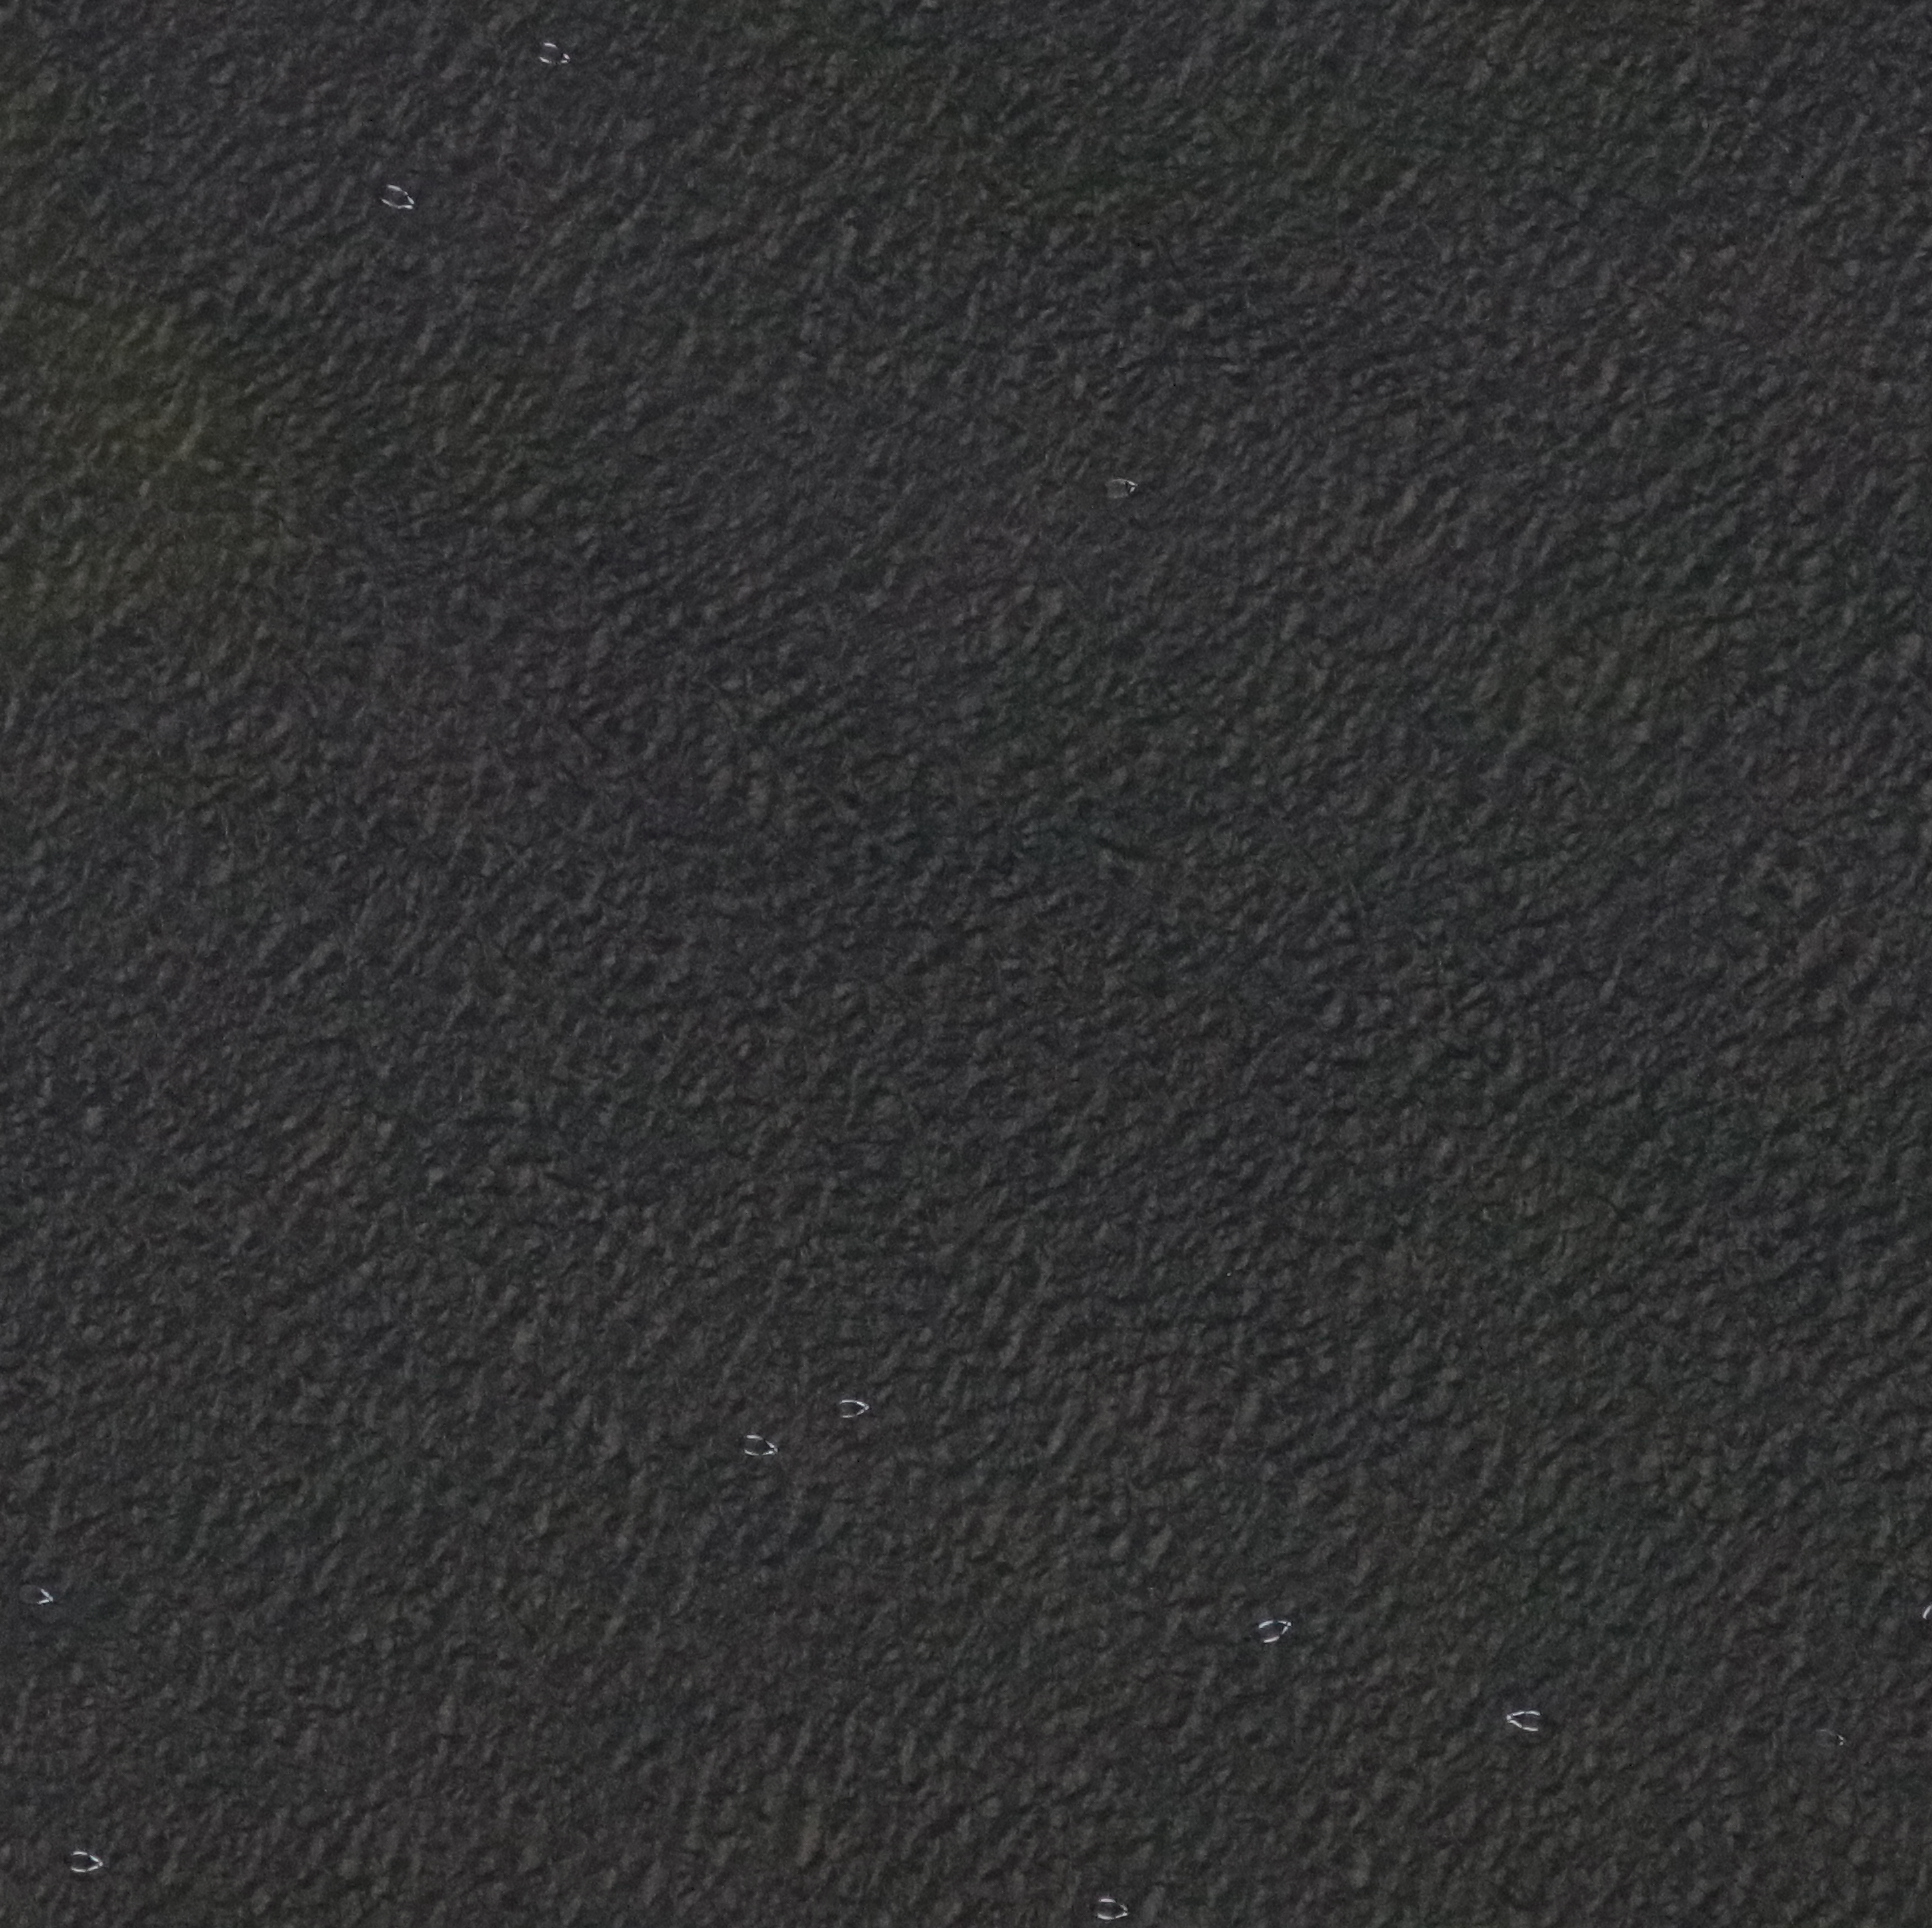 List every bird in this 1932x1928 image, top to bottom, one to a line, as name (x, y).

brant (552, 53)
brant (396, 196)
brant (1117, 486)
brant (849, 1406)
brant (756, 1446)
brant (33, 1594)
brant (1270, 1629)
brant (1529, 1720)
brant (1826, 1739)
brant (82, 1860)
brant (1107, 1905)